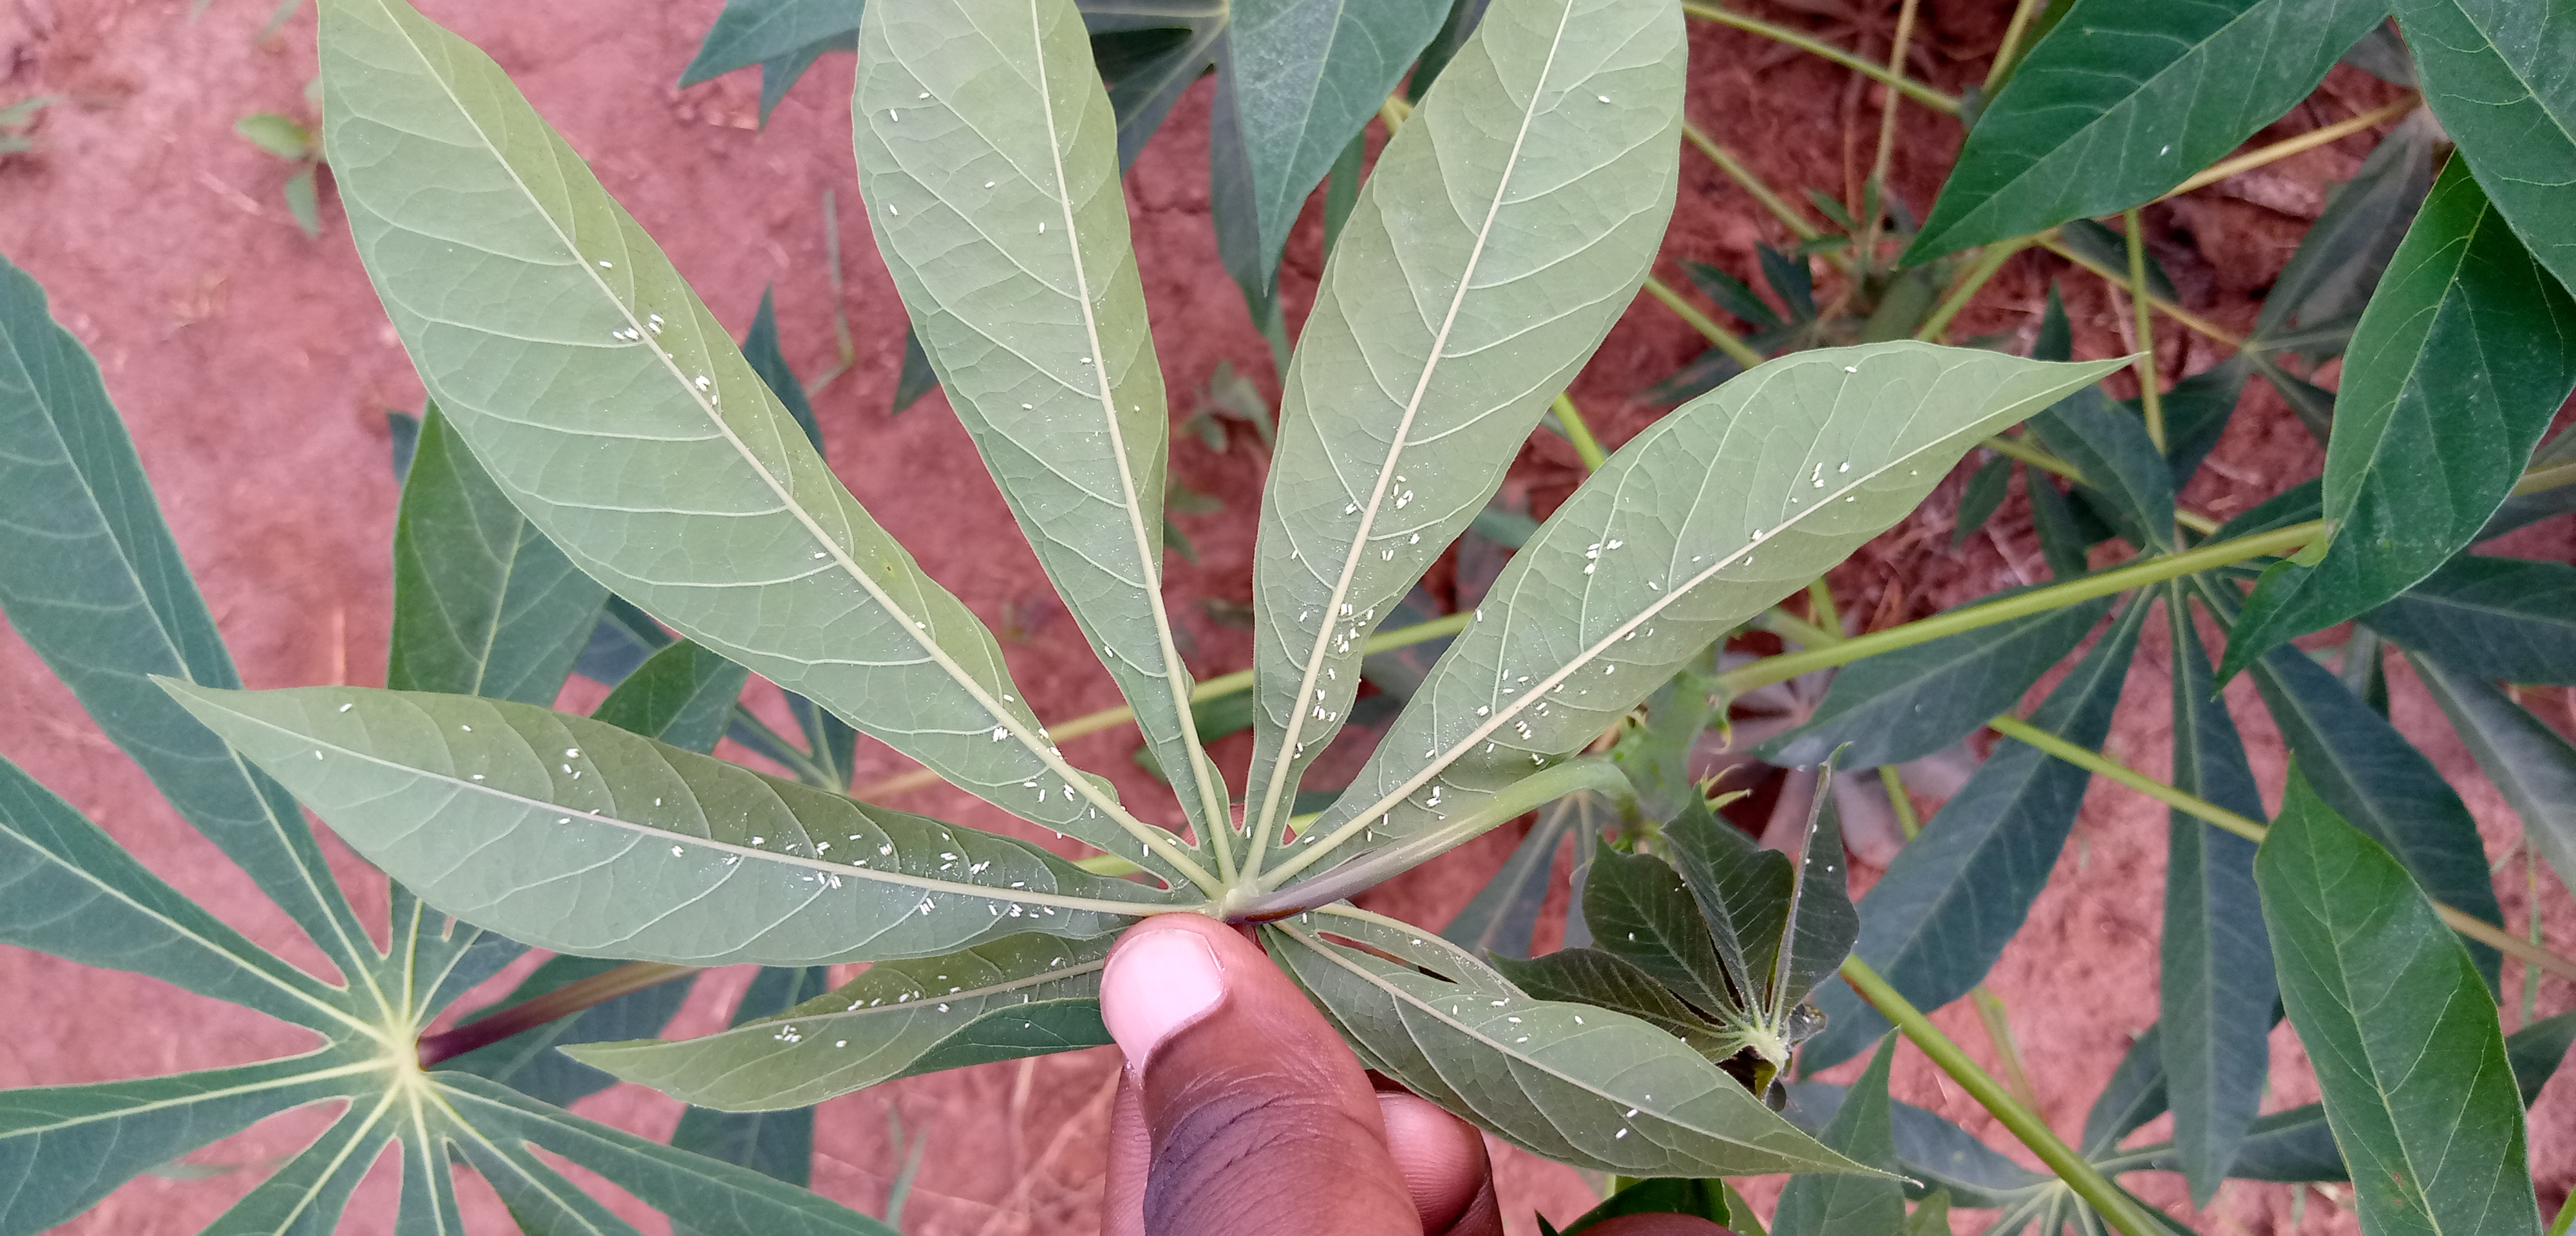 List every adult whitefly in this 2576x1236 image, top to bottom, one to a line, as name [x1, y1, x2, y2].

whitefly [916, 91, 932, 102]
whitefly [1595, 93, 1613, 107]
whitefly [889, 107, 902, 124]
whitefly [981, 179, 997, 192]
whitefly [889, 202, 900, 218]
whitefly [1037, 220, 1046, 236]
whitefly [596, 257, 614, 270]
whitefly [649, 312, 667, 325]
whitefly [646, 321, 662, 337]
whitefly [627, 326, 640, 337]
whitefly [611, 329, 625, 342]
whitefly [624, 329, 639, 340]
whitefly [1077, 356, 1094, 366]
whitefly [1843, 364, 1858, 375]
whitefly [695, 374, 712, 386]
whitefly [695, 379, 708, 393]
whitefly [708, 393, 720, 407]
whitefly [1019, 400, 1034, 412]
whitefly [1132, 402, 1142, 415]
whitefly [1812, 461, 1824, 471]
whitefly [1837, 462, 1848, 473]
whitefly [1843, 464, 1851, 474]
whitefly [1908, 467, 1919, 477]
whitefly [1810, 471, 1820, 482]
whitefly [1395, 474, 1408, 483]
whitefly [1812, 477, 1825, 484]
whitefly [1392, 482, 1400, 498]
whitefly [1812, 483, 1826, 488]
whitefly [1403, 488, 1412, 499]
whitefly [1408, 491, 1414, 502]
whitefly [1844, 494, 1855, 504]
whitefly [1396, 496, 1404, 507]
whitefly [1789, 496, 1799, 506]
whitefly [1397, 498, 1406, 511]
whitefly [1345, 502, 1354, 512]
whitefly [1346, 505, 1358, 516]
whitefly [1751, 528, 1761, 540]
whitefly [1410, 532, 1419, 546]
whitefly [1755, 532, 1763, 541]
whitefly [1413, 535, 1420, 546]
whitefly [1605, 538, 1617, 552]
whitefly [1612, 540, 1624, 551]
whitefly [1586, 541, 1602, 552]
whitefly [1289, 548, 1300, 562]
whitefly [1379, 548, 1387, 561]
whitefly [1386, 548, 1395, 563]
whitefly [812, 548, 828, 560]
whitefly [1584, 548, 1597, 557]
whitefly [1587, 554, 1598, 560]
whitefly [1742, 554, 1754, 568]
whitefly [1690, 554, 1703, 564]
whitefly [1583, 563, 1594, 575]
whitefly [1587, 565, 1596, 576]
whitefly [1645, 578, 1661, 592]
whitefly [1339, 603, 1344, 618]
whitefly [1343, 603, 1348, 615]
whitefly [1347, 603, 1356, 617]
whitefly [1366, 607, 1374, 622]
whitefly [1474, 608, 1486, 624]
whitefly [1296, 608, 1310, 624]
whitefly [915, 620, 923, 626]
whitefly [1356, 620, 1369, 628]
whitefly [918, 624, 926, 630]
whitefly [1349, 625, 1356, 640]
whitefly [1643, 626, 1656, 638]
whitefly [1625, 631, 1638, 643]
whitefly [1335, 632, 1344, 647]
whitefly [1343, 640, 1350, 653]
whitefly [1338, 644, 1345, 655]
whitefly [1102, 644, 1115, 659]
whitefly [1604, 663, 1615, 677]
whitefly [1500, 665, 1511, 682]
whitefly [1327, 666, 1338, 682]
whitefly [1515, 674, 1531, 684]
whitefly [1551, 682, 1566, 695]
whitefly [1316, 687, 1321, 702]
whitefly [1500, 687, 1516, 697]
whitefly [1321, 688, 1326, 704]
whitefly [1578, 688, 1589, 697]
whitefly [1001, 693, 1017, 704]
whitefly [337, 701, 354, 715]
whitefly [1535, 701, 1548, 712]
whitefly [1311, 704, 1321, 718]
whitefly [1475, 704, 1488, 715]
whitefly [1318, 707, 1328, 724]
whitefly [1479, 708, 1489, 717]
whitefly [1540, 708, 1550, 719]
whitefly [1327, 711, 1337, 724]
whitefly [1514, 720, 1525, 728]
whitefly [1517, 722, 1528, 733]
whitefly [460, 722, 474, 734]
whitefly [998, 724, 1003, 742]
whitefly [1037, 725, 1050, 740]
whitefly [992, 726, 999, 745]
whitefly [1003, 727, 1011, 742]
whitefly [1521, 728, 1532, 738]
whitefly [1522, 733, 1533, 741]
whitefly [1295, 740, 1306, 753]
whitefly [1484, 742, 1497, 754]
whitefly [567, 747, 582, 752]
whitefly [1422, 747, 1437, 762]
whitefly [313, 749, 327, 765]
whitefly [1050, 749, 1062, 757]
whitefly [565, 751, 582, 761]
whitefly [1292, 752, 1304, 762]
whitefly [1530, 752, 1539, 762]
whitefly [1534, 757, 1546, 767]
whitefly [562, 762, 573, 775]
whitefly [572, 769, 582, 782]
whitefly [471, 772, 488, 782]
whitefly [1021, 780, 1038, 789]
whitefly [1063, 782, 1077, 795]
whitefly [1435, 785, 1441, 798]
whitefly [1432, 785, 1435, 798]
whitefly [1036, 787, 1046, 804]
whitefly [1062, 789, 1074, 803]
whitefly [654, 796, 666, 809]
whitefly [1425, 797, 1437, 805]
whitefly [1428, 800, 1441, 808]
whitefly [1088, 805, 1097, 821]
whitefly [589, 807, 601, 816]
whitefly [1379, 811, 1392, 829]
whitefly [557, 816, 573, 827]
whitefly [1244, 823, 1254, 841]
whitefly [1362, 827, 1374, 845]
whitefly [940, 831, 953, 842]
whitefly [1054, 831, 1064, 841]
whitefly [848, 833, 863, 842]
whitefly [1301, 835, 1318, 845]
whitefly [753, 836, 766, 841]
whitefly [1164, 836, 1179, 847]
whitefly [751, 839, 766, 845]
whitefly [819, 841, 829, 847]
whitefly [784, 842, 799, 853]
whitefly [885, 842, 895, 854]
whitefly [819, 843, 831, 850]
whitefly [1142, 843, 1150, 859]
whitefly [675, 844, 686, 854]
whitefly [884, 845, 891, 856]
whitefly [672, 846, 683, 859]
whitefly [878, 846, 887, 857]
whitefly [817, 847, 825, 857]
whitefly [940, 852, 954, 859]
whitefly [724, 854, 739, 868]
whitefly [944, 854, 960, 862]
whitefly [852, 858, 868, 868]
whitefly [980, 859, 990, 872]
whitefly [940, 861, 954, 872]
whitefly [969, 863, 978, 872]
whitefly [972, 863, 981, 876]
whitefly [817, 869, 828, 887]
whitefly [800, 874, 816, 884]
whitefly [832, 875, 844, 888]
whitefly [829, 878, 838, 890]
whitefly [1010, 879, 1025, 889]
whitefly [925, 897, 937, 910]
whitefly [923, 902, 933, 912]
whitefly [987, 903, 999, 917]
whitefly [919, 903, 929, 917]
whitefly [1012, 903, 1023, 913]
whitefly [1042, 904, 1056, 917]
whitefly [1011, 908, 1023, 919]
whitefly [1301, 910, 1309, 927]
whitefly [1007, 912, 1016, 919]
whitefly [1028, 912, 1040, 921]
whitefly [1409, 936, 1423, 948]
whitefly [1050, 955, 1062, 968]
whitefly [936, 973, 948, 982]
whitefly [949, 985, 963, 993]
whitefly [913, 989, 923, 1000]
whitefly [898, 991, 911, 1004]
whitefly [1022, 992, 1030, 1005]
whitefly [1504, 996, 1511, 1005]
whitefly [871, 997, 883, 1009]
whitefly [854, 998, 866, 1006]
whitefly [1489, 998, 1506, 1008]
whitefly [939, 1002, 951, 1010]
whitefly [1450, 1002, 1460, 1018]
whitefly [846, 1004, 859, 1013]
whitefly [937, 1007, 947, 1015]
whitefly [1573, 1013, 1586, 1028]
whitefly [1506, 1014, 1524, 1026]
whitefly [782, 1024, 790, 1036]
whitefly [784, 1032, 793, 1042]
whitefly [773, 1033, 783, 1042]
whitefly [791, 1033, 804, 1044]
whitefly [1515, 1034, 1529, 1045]
whitefly [837, 1039, 849, 1044]
whitefly [835, 1043, 847, 1050]
whitefly [1643, 1093, 1652, 1101]
whitefly [1623, 1106, 1639, 1119]
whitefly [1614, 1127, 1631, 1140]